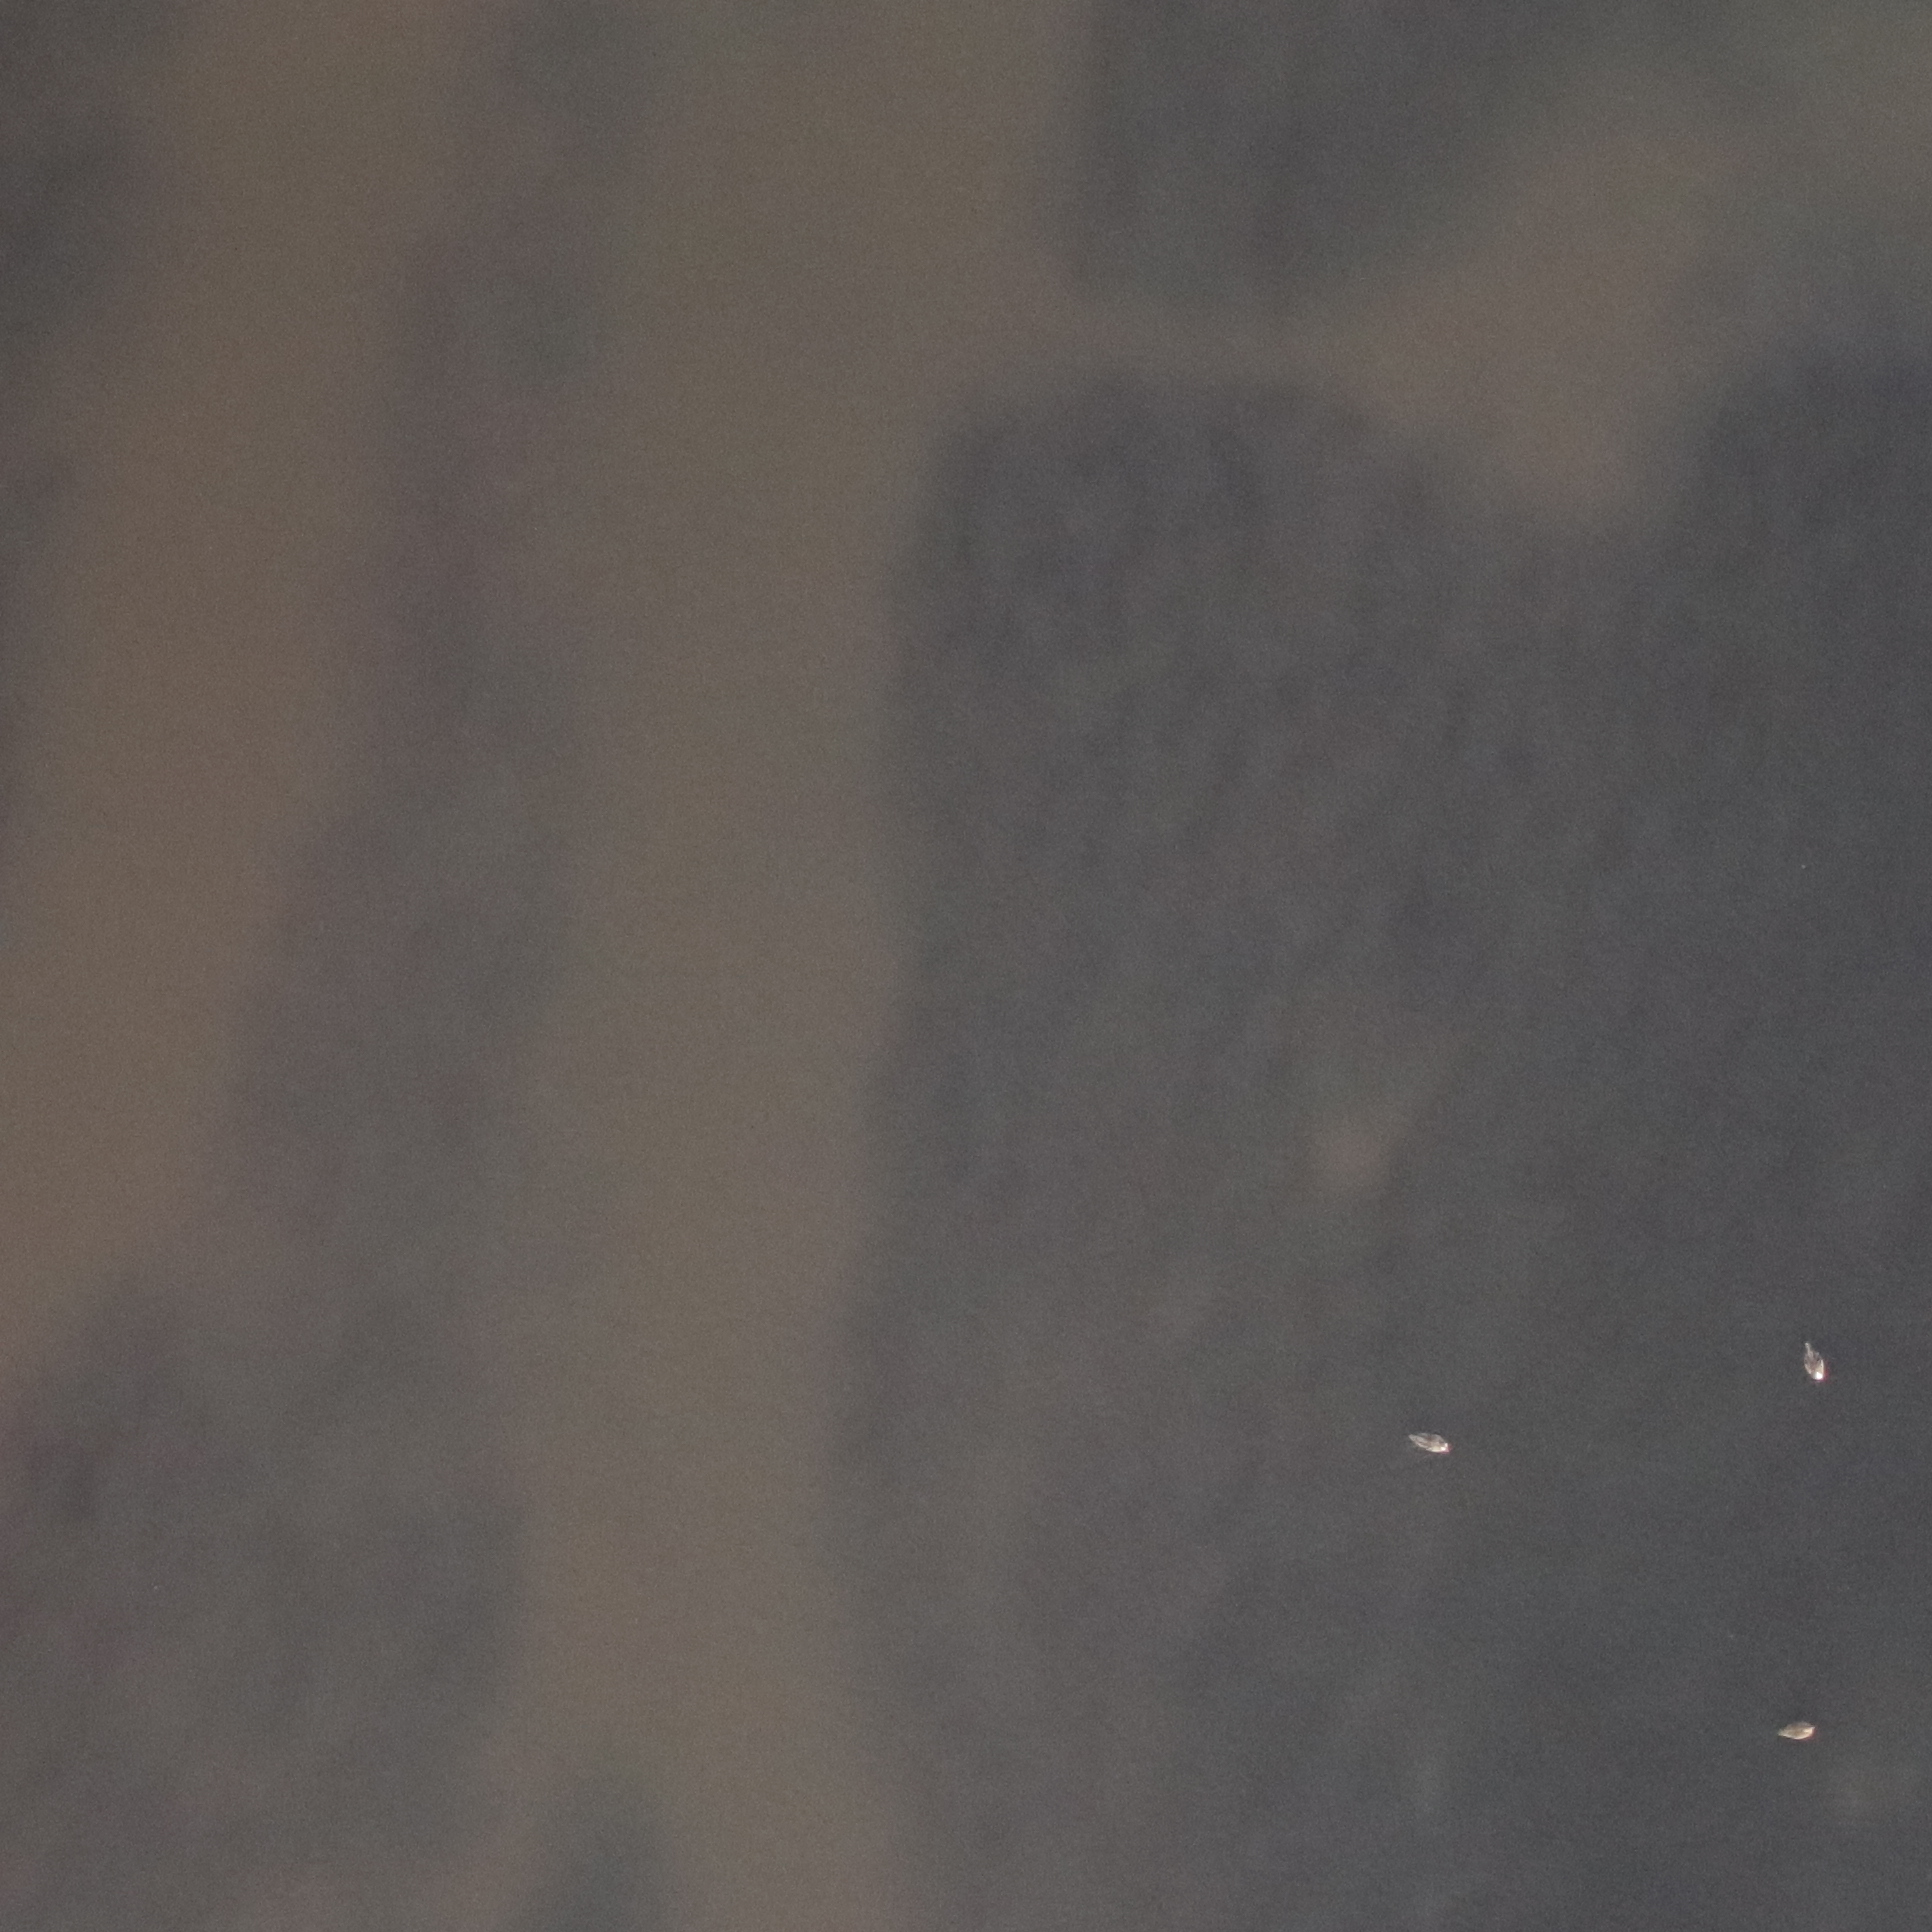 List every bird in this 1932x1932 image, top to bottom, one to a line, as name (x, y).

other bird (1813, 1369)
other bird (1436, 1441)
other bird (1802, 1731)